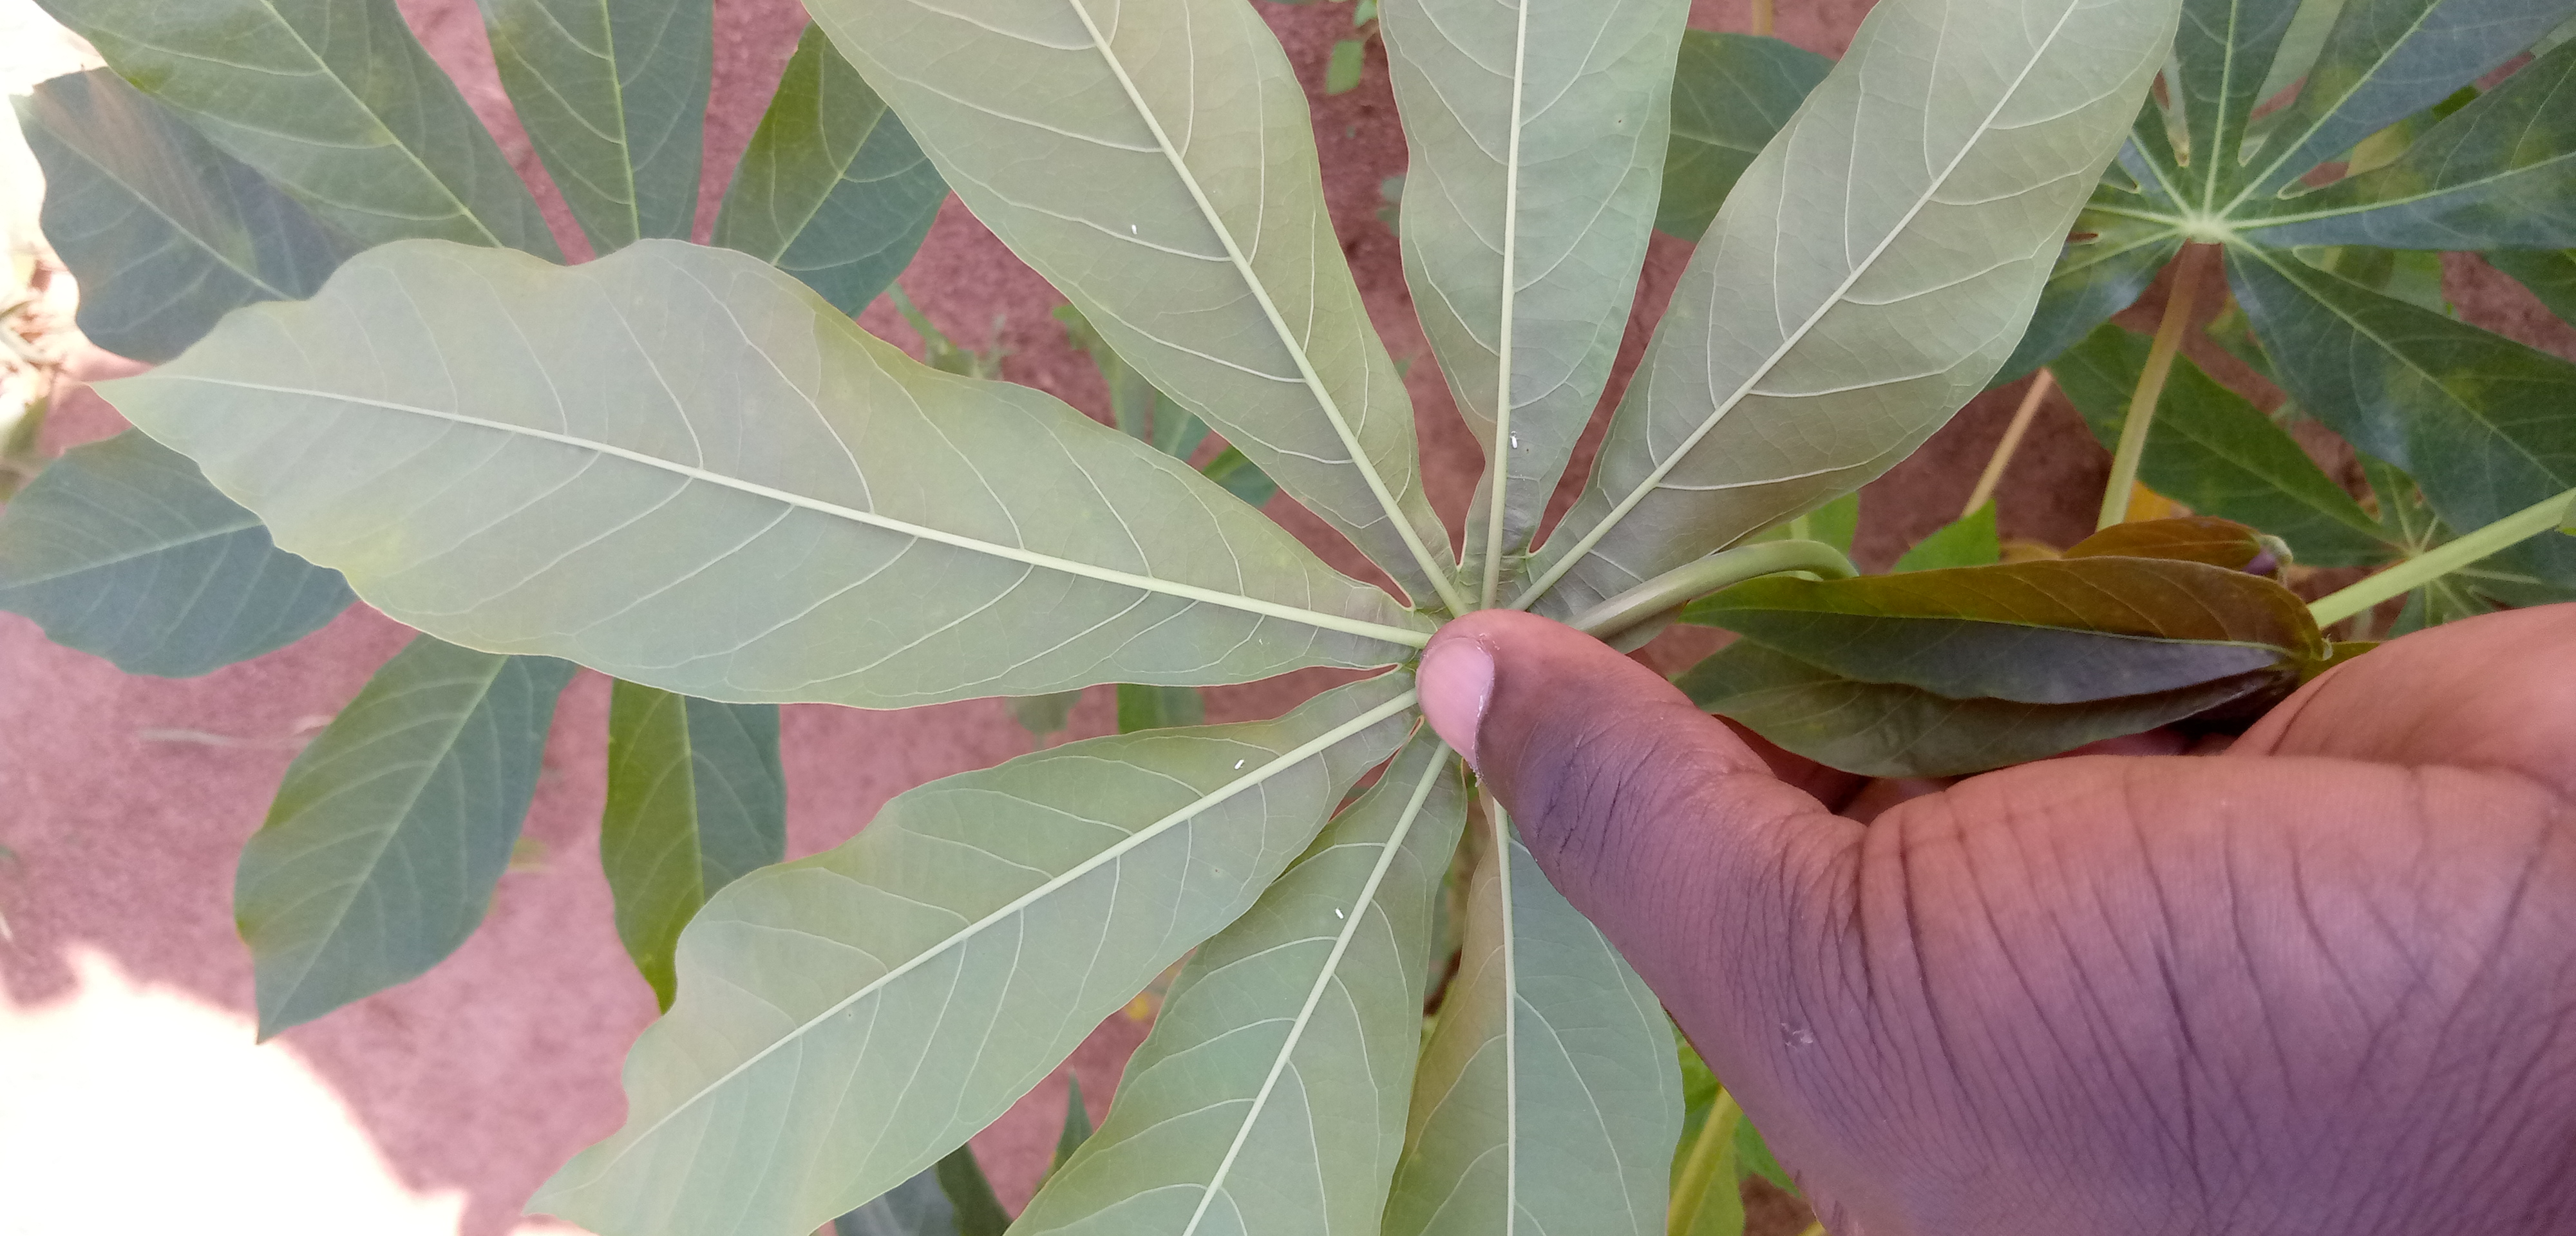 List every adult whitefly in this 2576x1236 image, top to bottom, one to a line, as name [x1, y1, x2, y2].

whitefly [1128, 220, 1139, 236]
whitefly [1510, 432, 1519, 451]
whitefly [1233, 756, 1247, 771]
whitefly [1333, 904, 1346, 921]